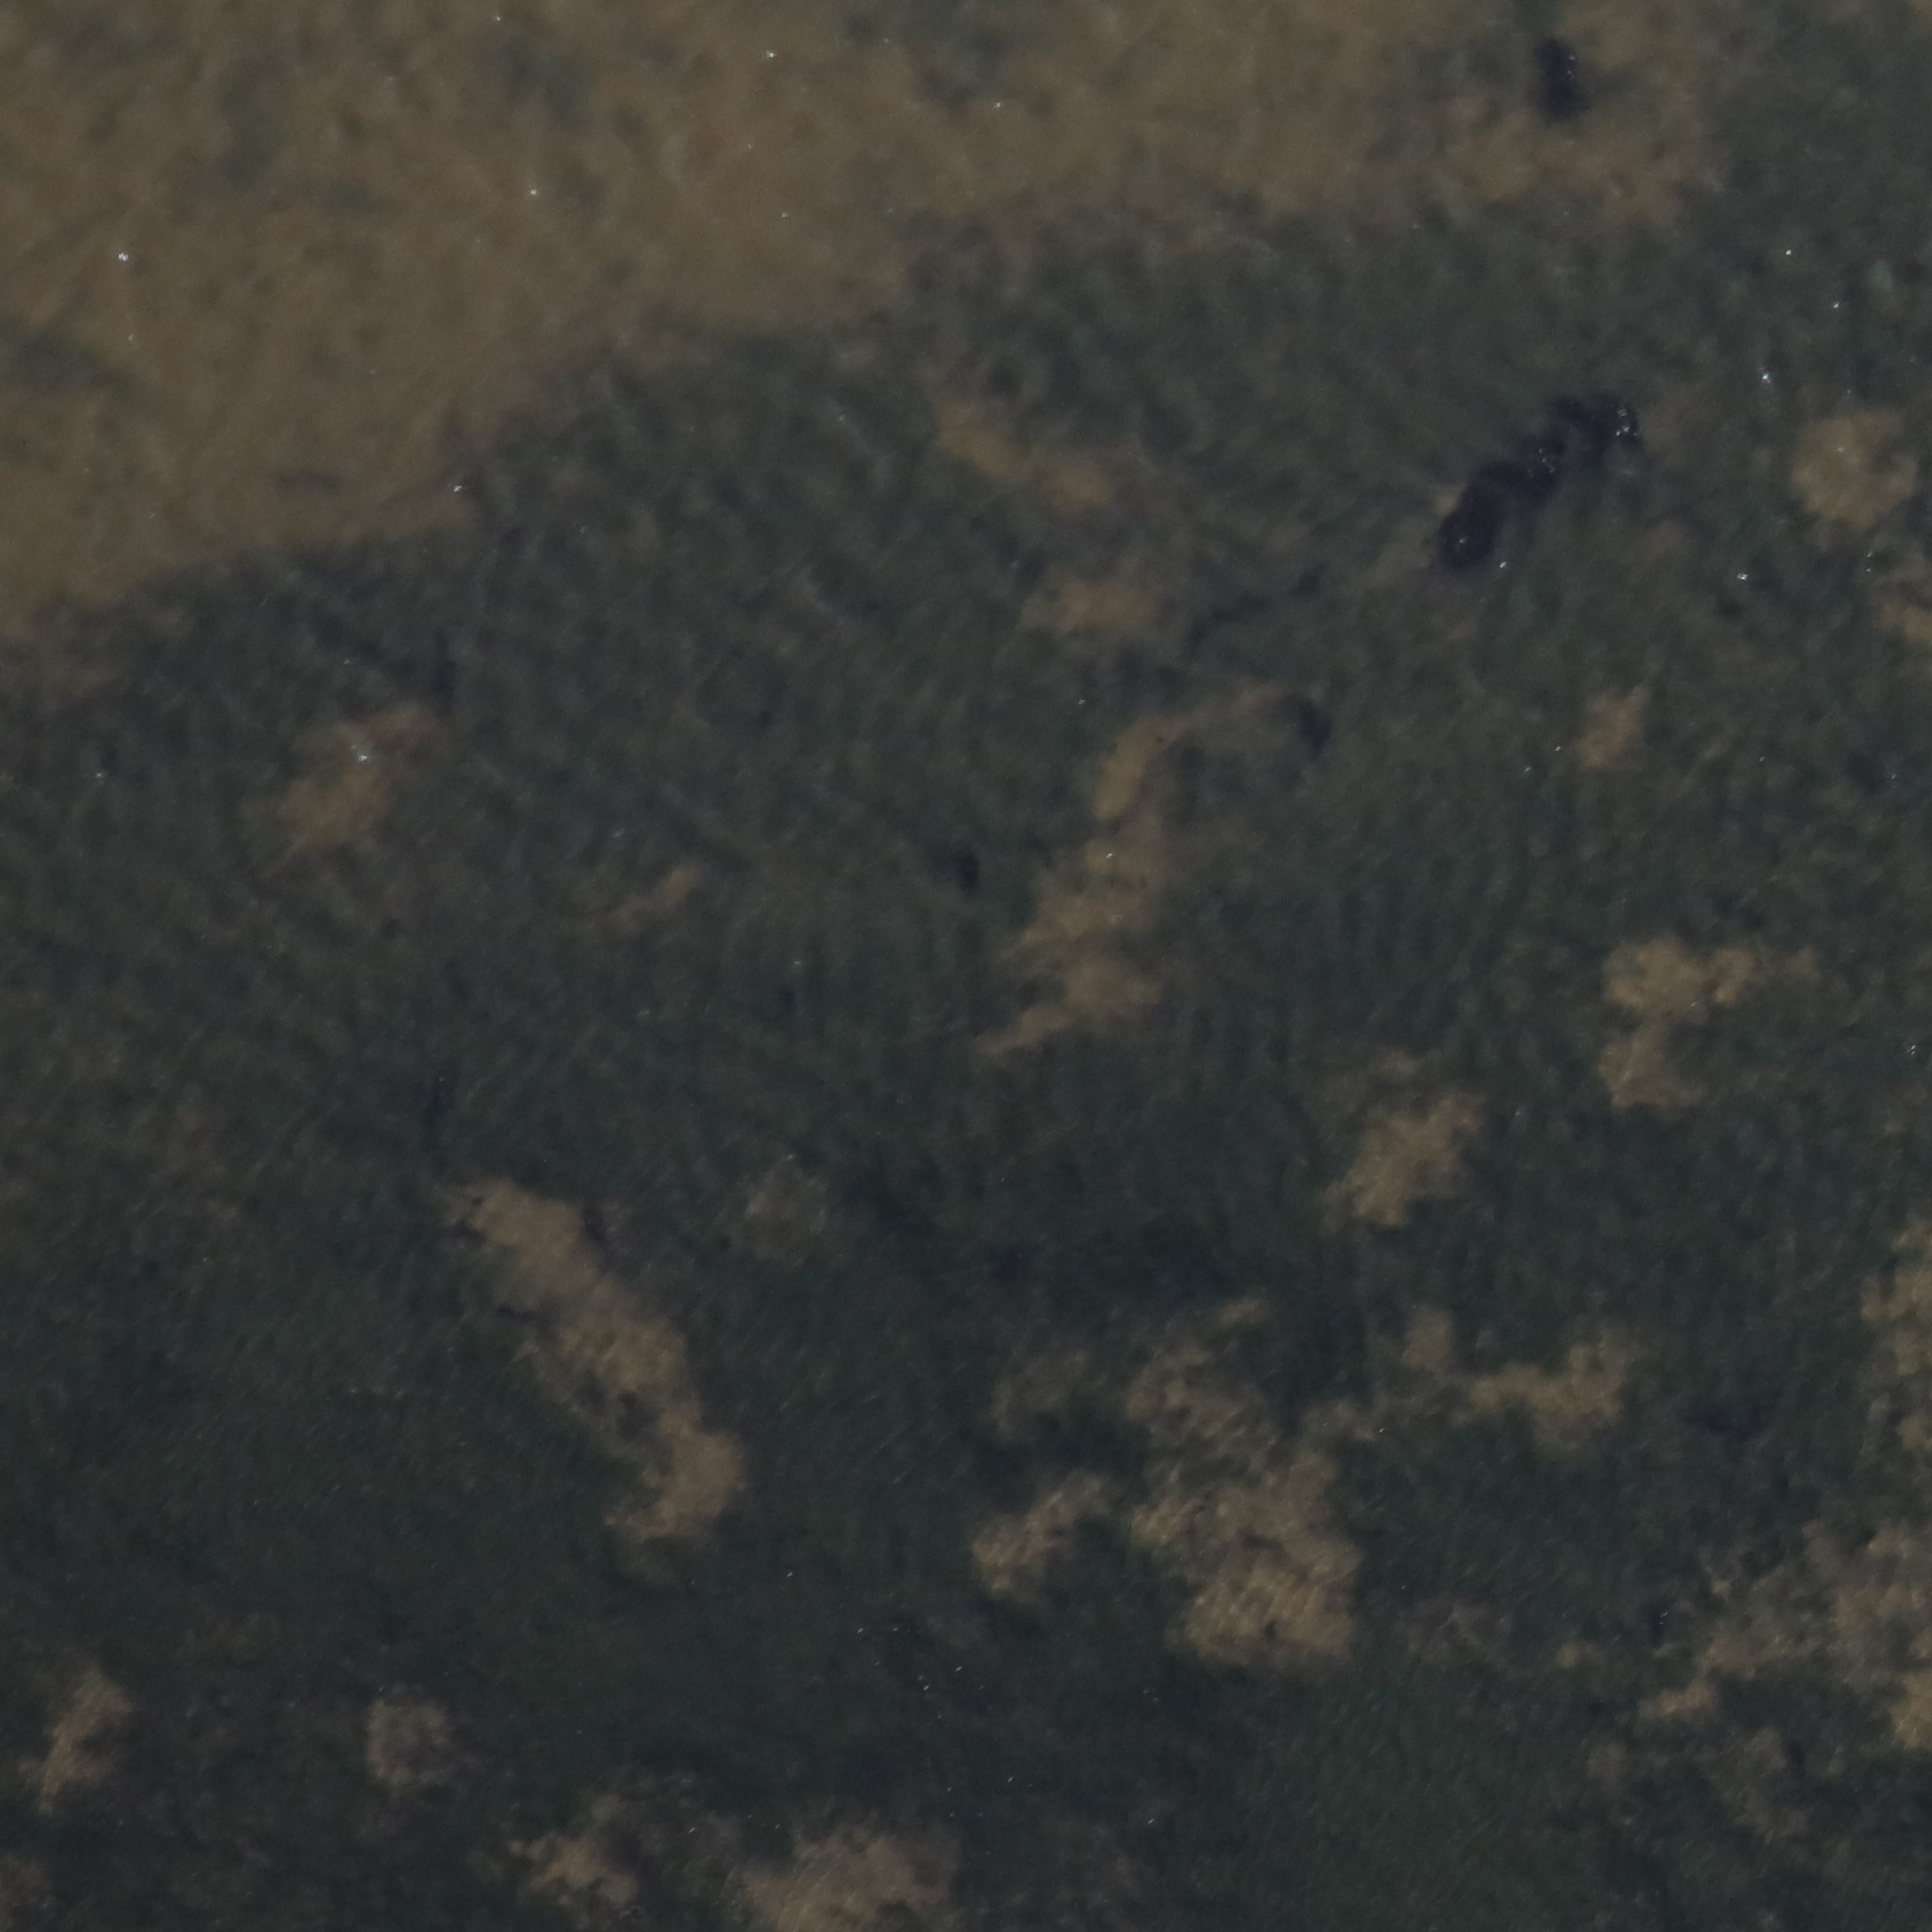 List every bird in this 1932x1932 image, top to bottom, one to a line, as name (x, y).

None